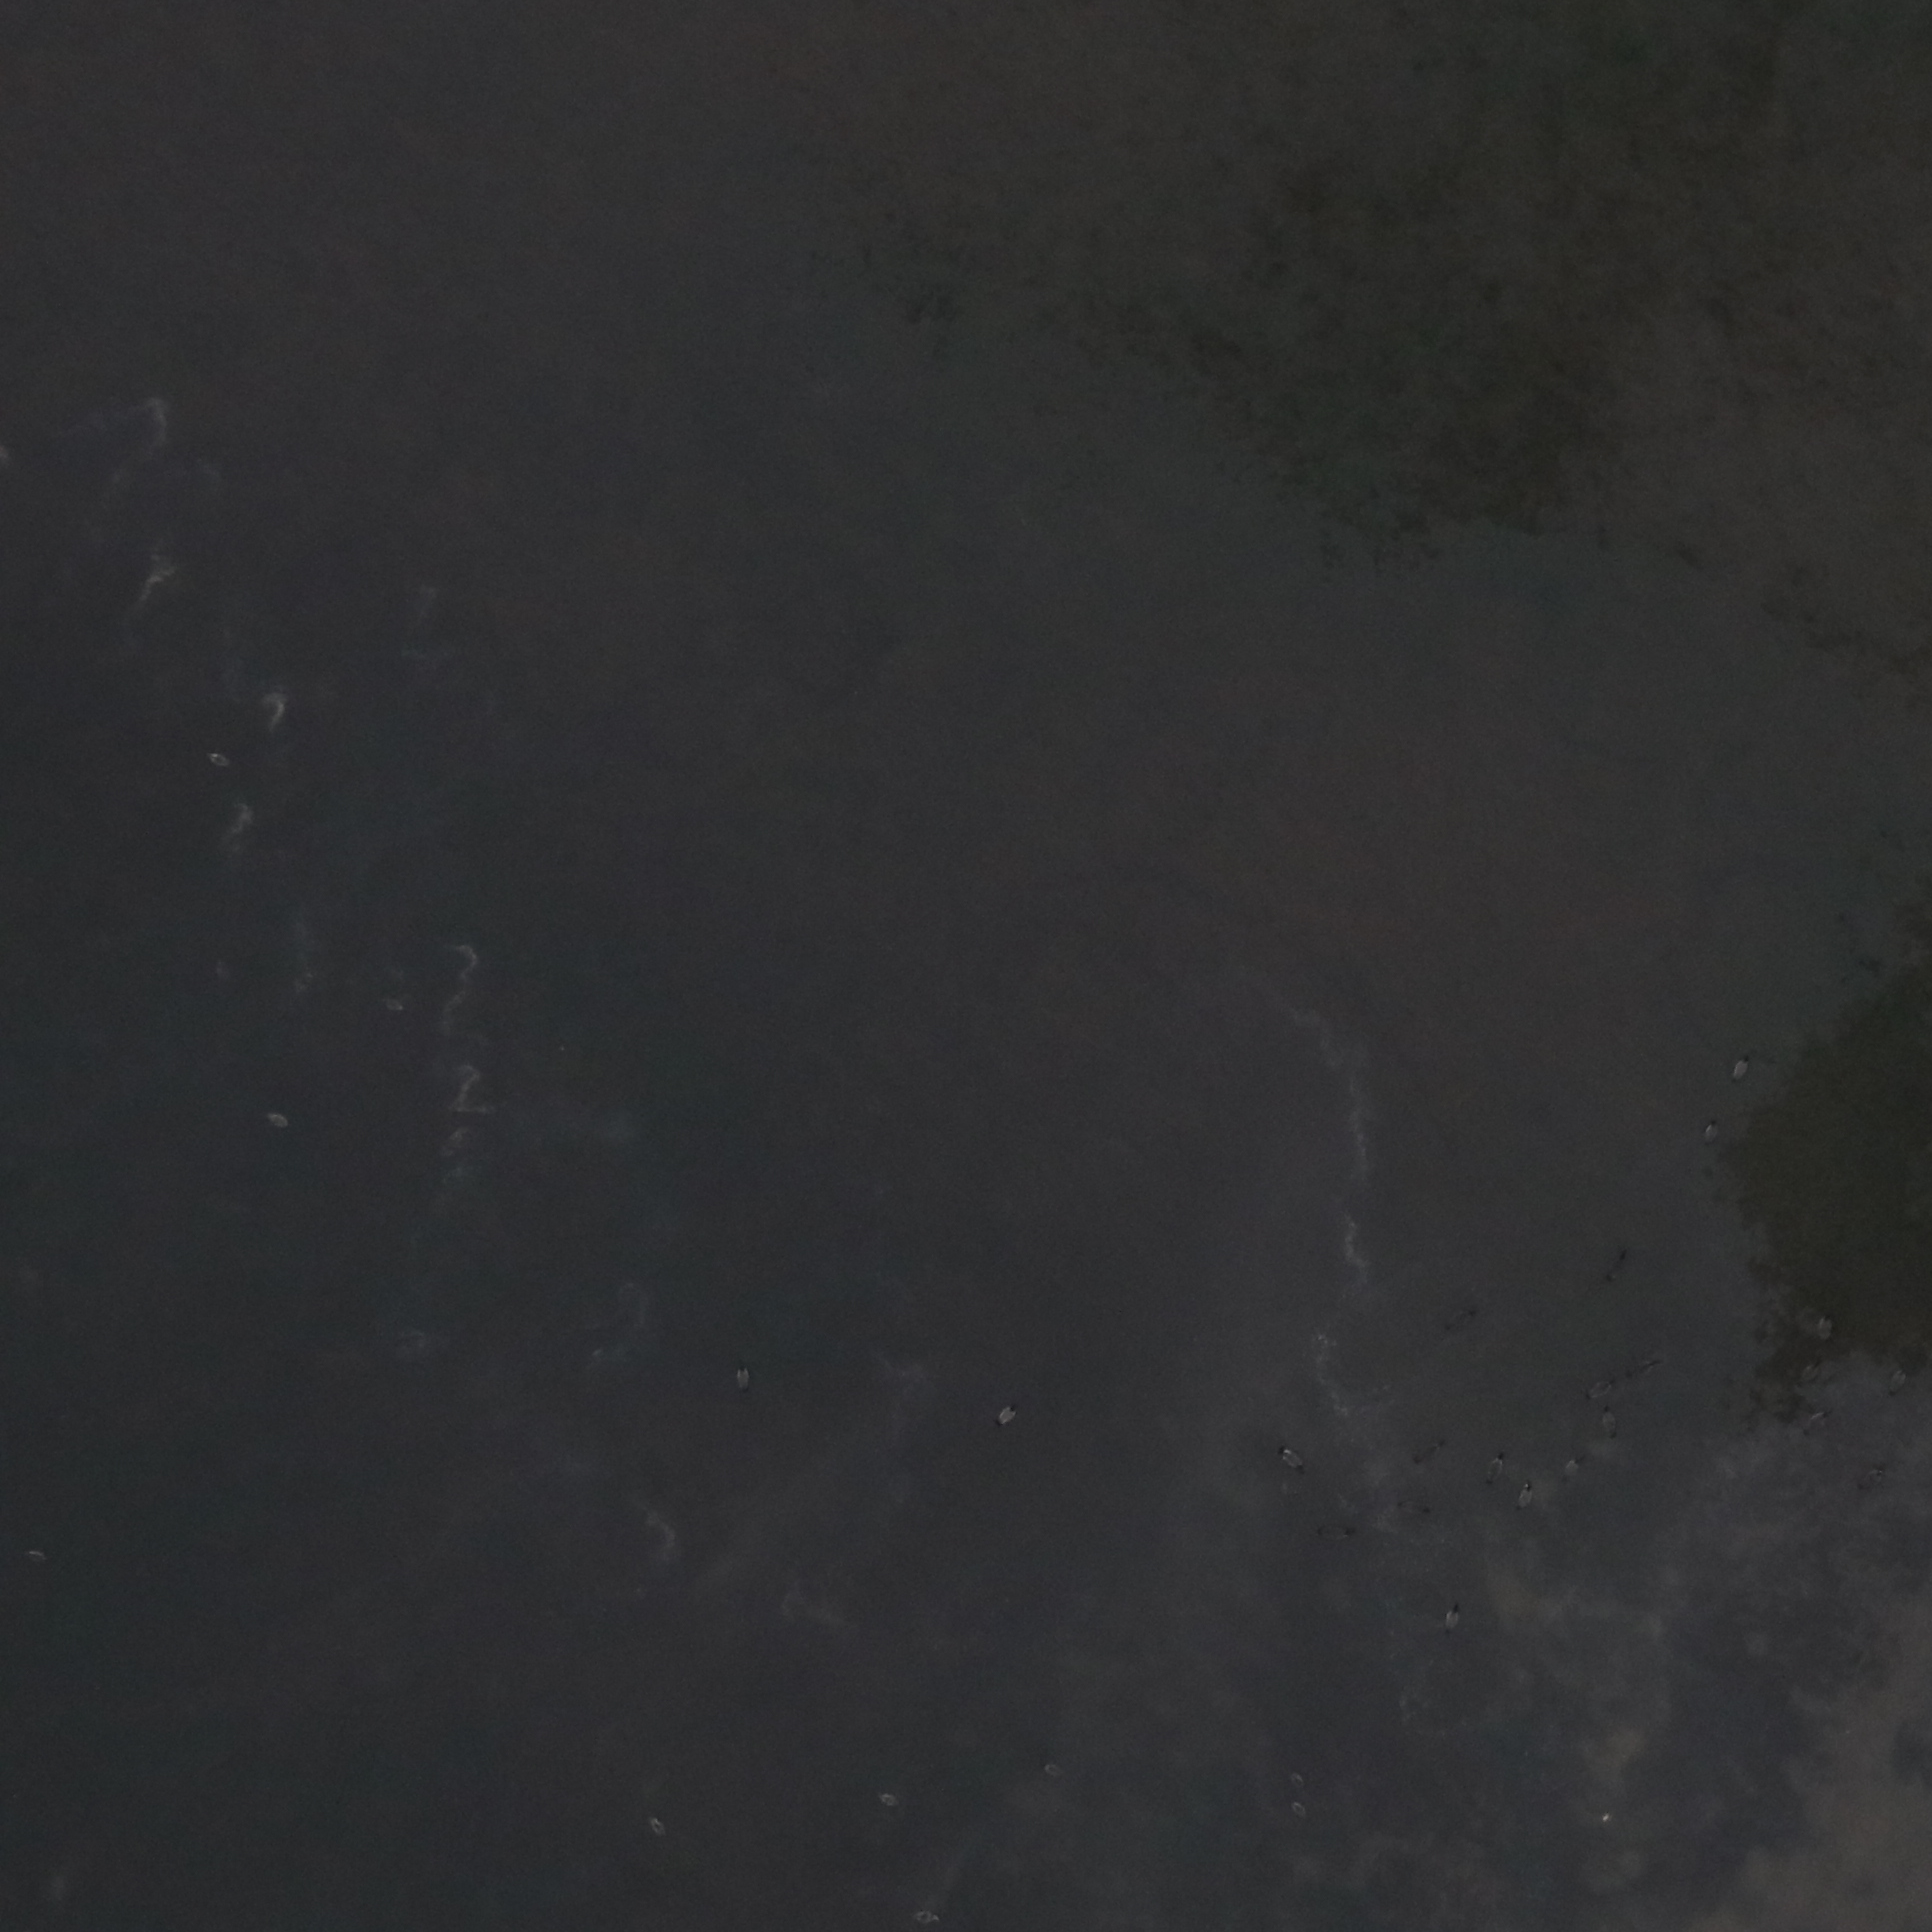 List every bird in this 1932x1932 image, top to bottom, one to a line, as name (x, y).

other bird (219, 761)
other bird (392, 1001)
Canada goose (1740, 1078)
other bird (276, 1121)
Canada goose (1721, 1130)
Canada goose (1617, 1265)
Canada goose (1463, 1325)
Canada goose (1821, 1326)
Canada goose (1648, 1367)
Canada goose (1811, 1371)
Canada goose (1898, 1378)
Canada goose (746, 1379)
Canada goose (1602, 1391)
Canada goose (1811, 1414)
Canada goose (1005, 1417)
Canada goose (1621, 1432)
Canada goose (1432, 1453)
Canada goose (1294, 1462)
Canada goose (1576, 1466)
Canada goose (1499, 1468)
Canada goose (1877, 1481)
Canada goose (1527, 1498)
Canada goose (1419, 1502)
Canada goose (1328, 1530)
other bird (36, 1556)
Canada goose (1452, 1617)
other bird (1051, 1770)
other bird (1300, 1777)
other bird (894, 1806)
other bird (1296, 1814)
other bird (660, 1831)
other bird (930, 1918)